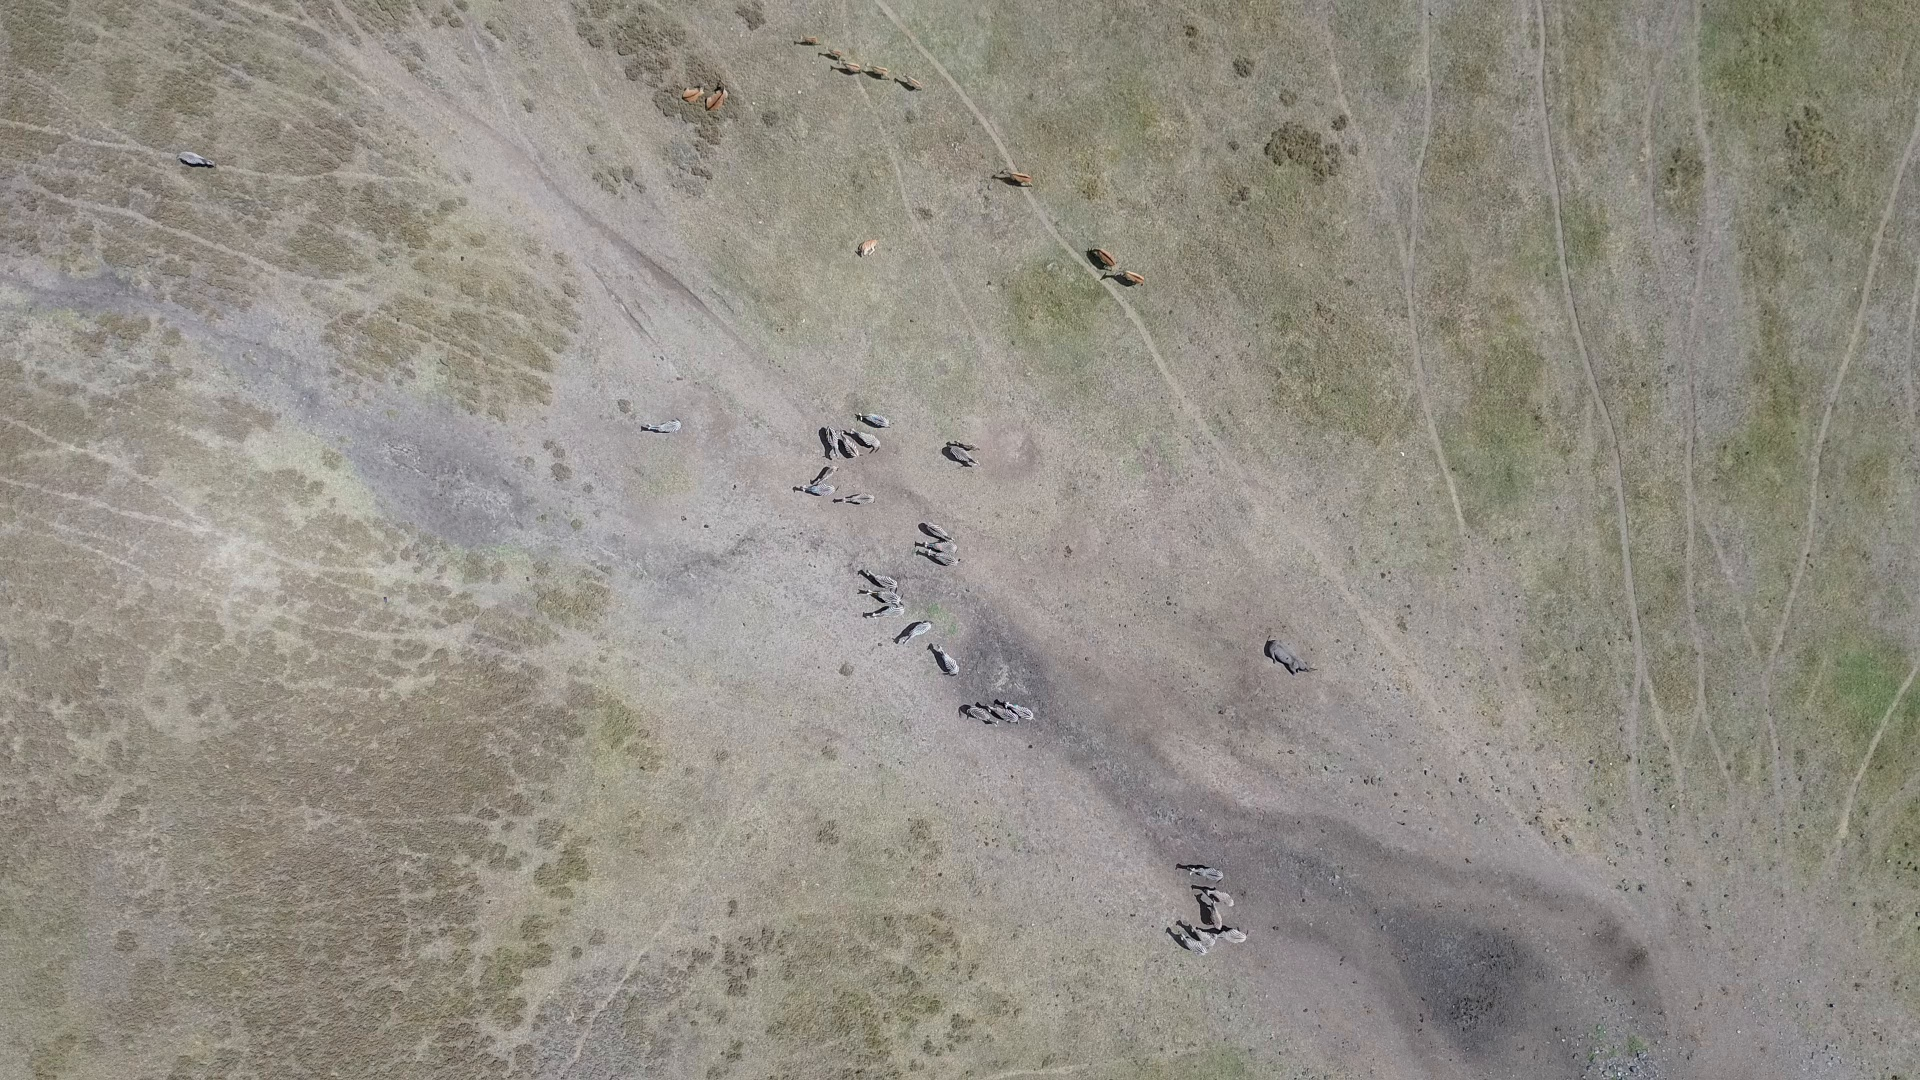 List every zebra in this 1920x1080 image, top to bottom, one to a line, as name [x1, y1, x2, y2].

zebra [178, 152, 212, 167]
zebra [857, 413, 889, 428]
zebra [645, 419, 681, 433]
zebra [824, 424, 840, 451]
zebra [852, 427, 880, 448]
zebra [837, 432, 859, 458]
zebra [954, 439, 981, 450]
zebra [946, 445, 975, 466]
zebra [813, 466, 840, 485]
zebra [799, 480, 830, 493]
zebra [838, 492, 871, 504]
zebra [921, 523, 949, 543]
zebra [925, 536, 958, 553]
zebra [924, 549, 960, 567]
zebra [858, 570, 892, 592]
zebra [865, 588, 903, 606]
zebra [872, 606, 905, 620]
zebra [898, 623, 929, 646]
zebra [933, 643, 958, 673]
zebra [1004, 702, 1033, 722]
zebra [985, 703, 1019, 724]
zebra [963, 707, 1001, 729]
zebra [1188, 866, 1220, 880]
zebra [1197, 889, 1222, 919]
zebra [1206, 928, 1244, 943]
zebra [1177, 929, 1206, 955]